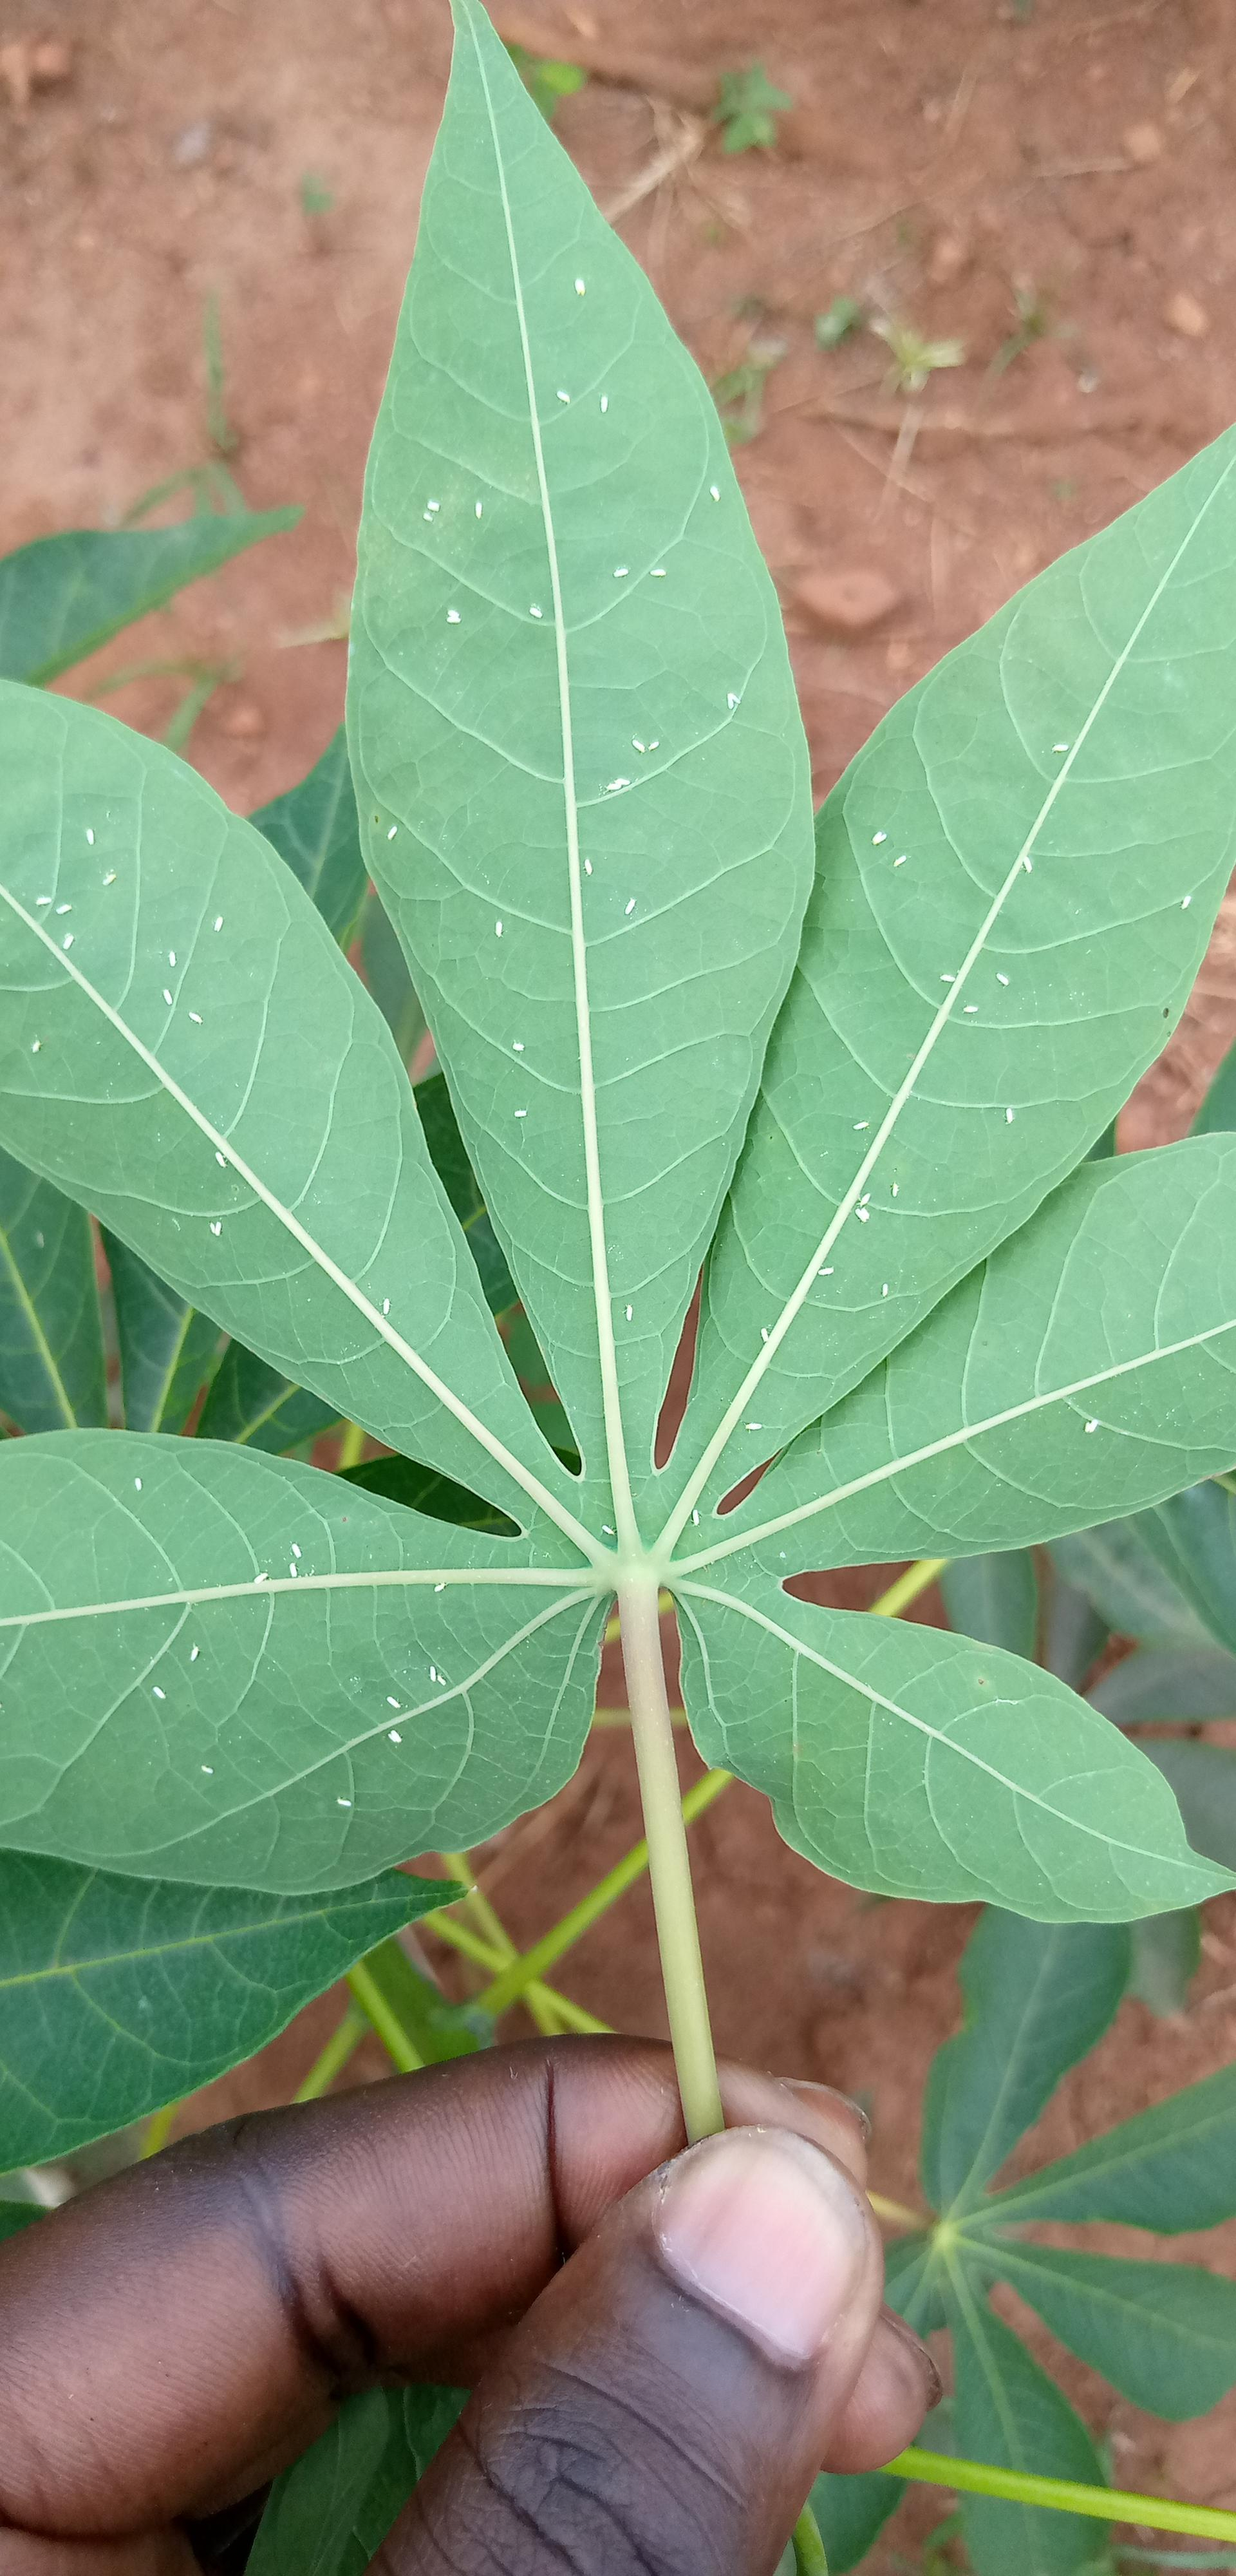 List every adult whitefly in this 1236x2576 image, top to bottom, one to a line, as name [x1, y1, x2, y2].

whitefly [579, 276, 588, 298]
whitefly [573, 278, 581, 296]
whitefly [554, 388, 576, 406]
whitefly [595, 393, 610, 415]
whitefly [707, 484, 722, 506]
whitefly [473, 498, 486, 522]
whitefly [425, 499, 442, 514]
whitefly [420, 511, 436, 526]
whitefly [646, 565, 669, 580]
whitefly [610, 566, 633, 580]
whitefly [527, 604, 545, 622]
whitefly [444, 609, 462, 617]
whitefly [445, 616, 463, 626]
whitefly [726, 692, 735, 712]
whitefly [730, 692, 742, 706]
whitefly [629, 737, 647, 755]
whitefly [646, 739, 662, 751]
whitefly [1049, 741, 1072, 755]
whitefly [613, 777, 632, 786]
whitefly [604, 782, 623, 791]
whitefly [384, 823, 404, 846]
whitefly [81, 826, 102, 848]
whitefly [871, 829, 883, 848]
whitefly [869, 830, 888, 846]
whitefly [891, 853, 909, 869]
whitefly [1021, 855, 1035, 875]
whitefly [582, 856, 595, 878]
whitefly [102, 871, 118, 889]
whitefly [33, 893, 55, 908]
whitefly [1178, 894, 1194, 913]
whitefly [621, 895, 640, 918]
whitefly [53, 901, 73, 916]
whitefly [209, 914, 229, 933]
whitefly [491, 918, 509, 943]
whitefly [61, 931, 75, 952]
whitefly [166, 949, 179, 971]
whitefly [993, 971, 1015, 988]
whitefly [936, 971, 957, 987]
whitefly [162, 987, 175, 1007]
whitefly [960, 1003, 981, 1016]
whitefly [186, 1010, 204, 1027]
whitefly [30, 1037, 45, 1055]
whitefly [510, 1041, 528, 1054]
whitefly [1004, 1105, 1016, 1128]
whitefly [512, 1106, 530, 1120]
whitefly [850, 1119, 870, 1133]
whitefly [213, 1150, 229, 1171]
whitefly [890, 1179, 901, 1198]
whitefly [857, 1191, 872, 1207]
whitefly [860, 1206, 872, 1221]
whitefly [853, 1207, 868, 1224]
whitefly [215, 1219, 224, 1239]
whitefly [209, 1220, 216, 1236]
whitefly [815, 1264, 838, 1278]
whitefly [878, 1281, 890, 1300]
whitefly [380, 1296, 393, 1317]
whitefly [624, 1300, 635, 1323]
whitefly [758, 1325, 770, 1345]
whitefly [1089, 1416, 1101, 1436]
whitefly [741, 1420, 763, 1432]
whitefly [1083, 1421, 1091, 1435]
whitefly [131, 1475, 144, 1494]
whitefly [691, 1507, 702, 1528]
whitefly [600, 1522, 617, 1538]
whitefly [290, 1540, 304, 1559]
whitefly [288, 1561, 299, 1579]
whitefly [252, 1571, 270, 1585]
whitefly [432, 1581, 447, 1594]
whitefly [188, 1643, 201, 1664]
whitefly [427, 1663, 436, 1683]
whitefly [436, 1672, 449, 1687]
whitefly [151, 1685, 169, 1702]
whitefly [384, 1694, 404, 1710]
whitefly [388, 1728, 405, 1745]
whitefly [198, 1763, 217, 1777]
whitefly [334, 1794, 355, 1810]